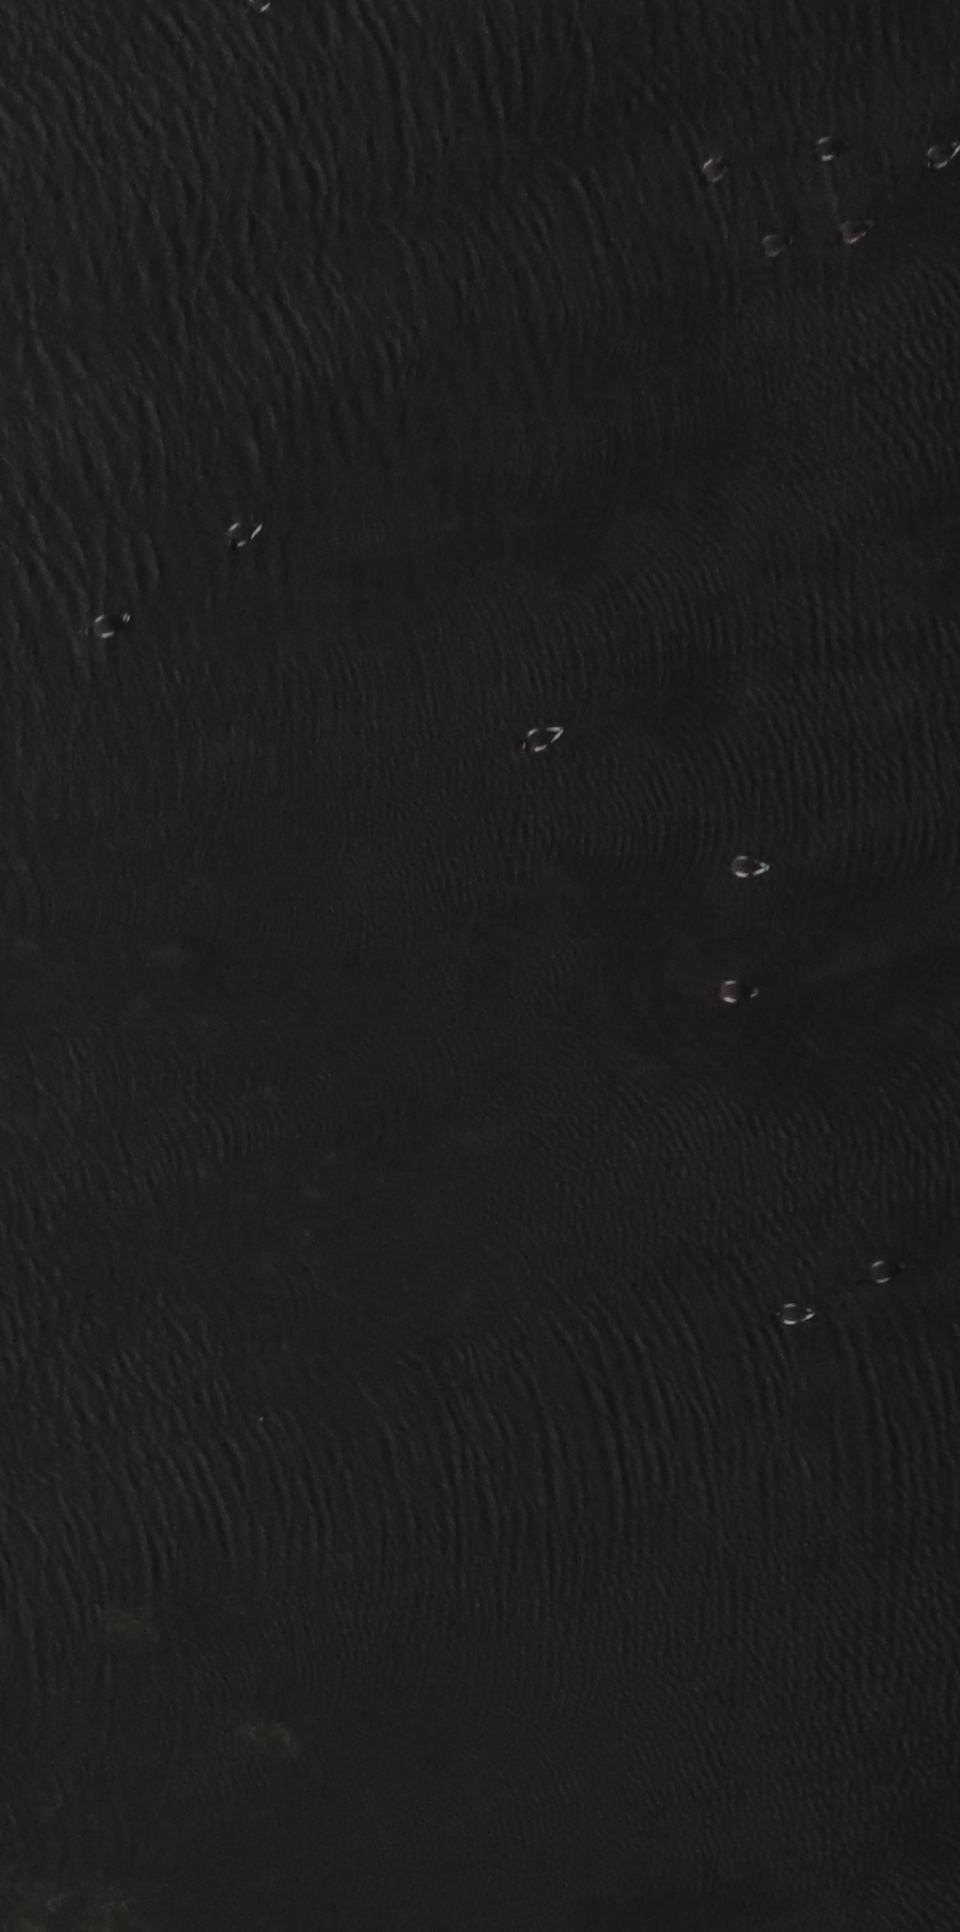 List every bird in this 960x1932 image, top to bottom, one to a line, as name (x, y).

brant (827, 145)
brant (942, 153)
brant (712, 170)
brant (849, 232)
brant (771, 245)
brant (242, 532)
brant (105, 625)
brant (539, 737)
brant (748, 866)
brant (733, 991)
brant (879, 1273)
brant (791, 1313)